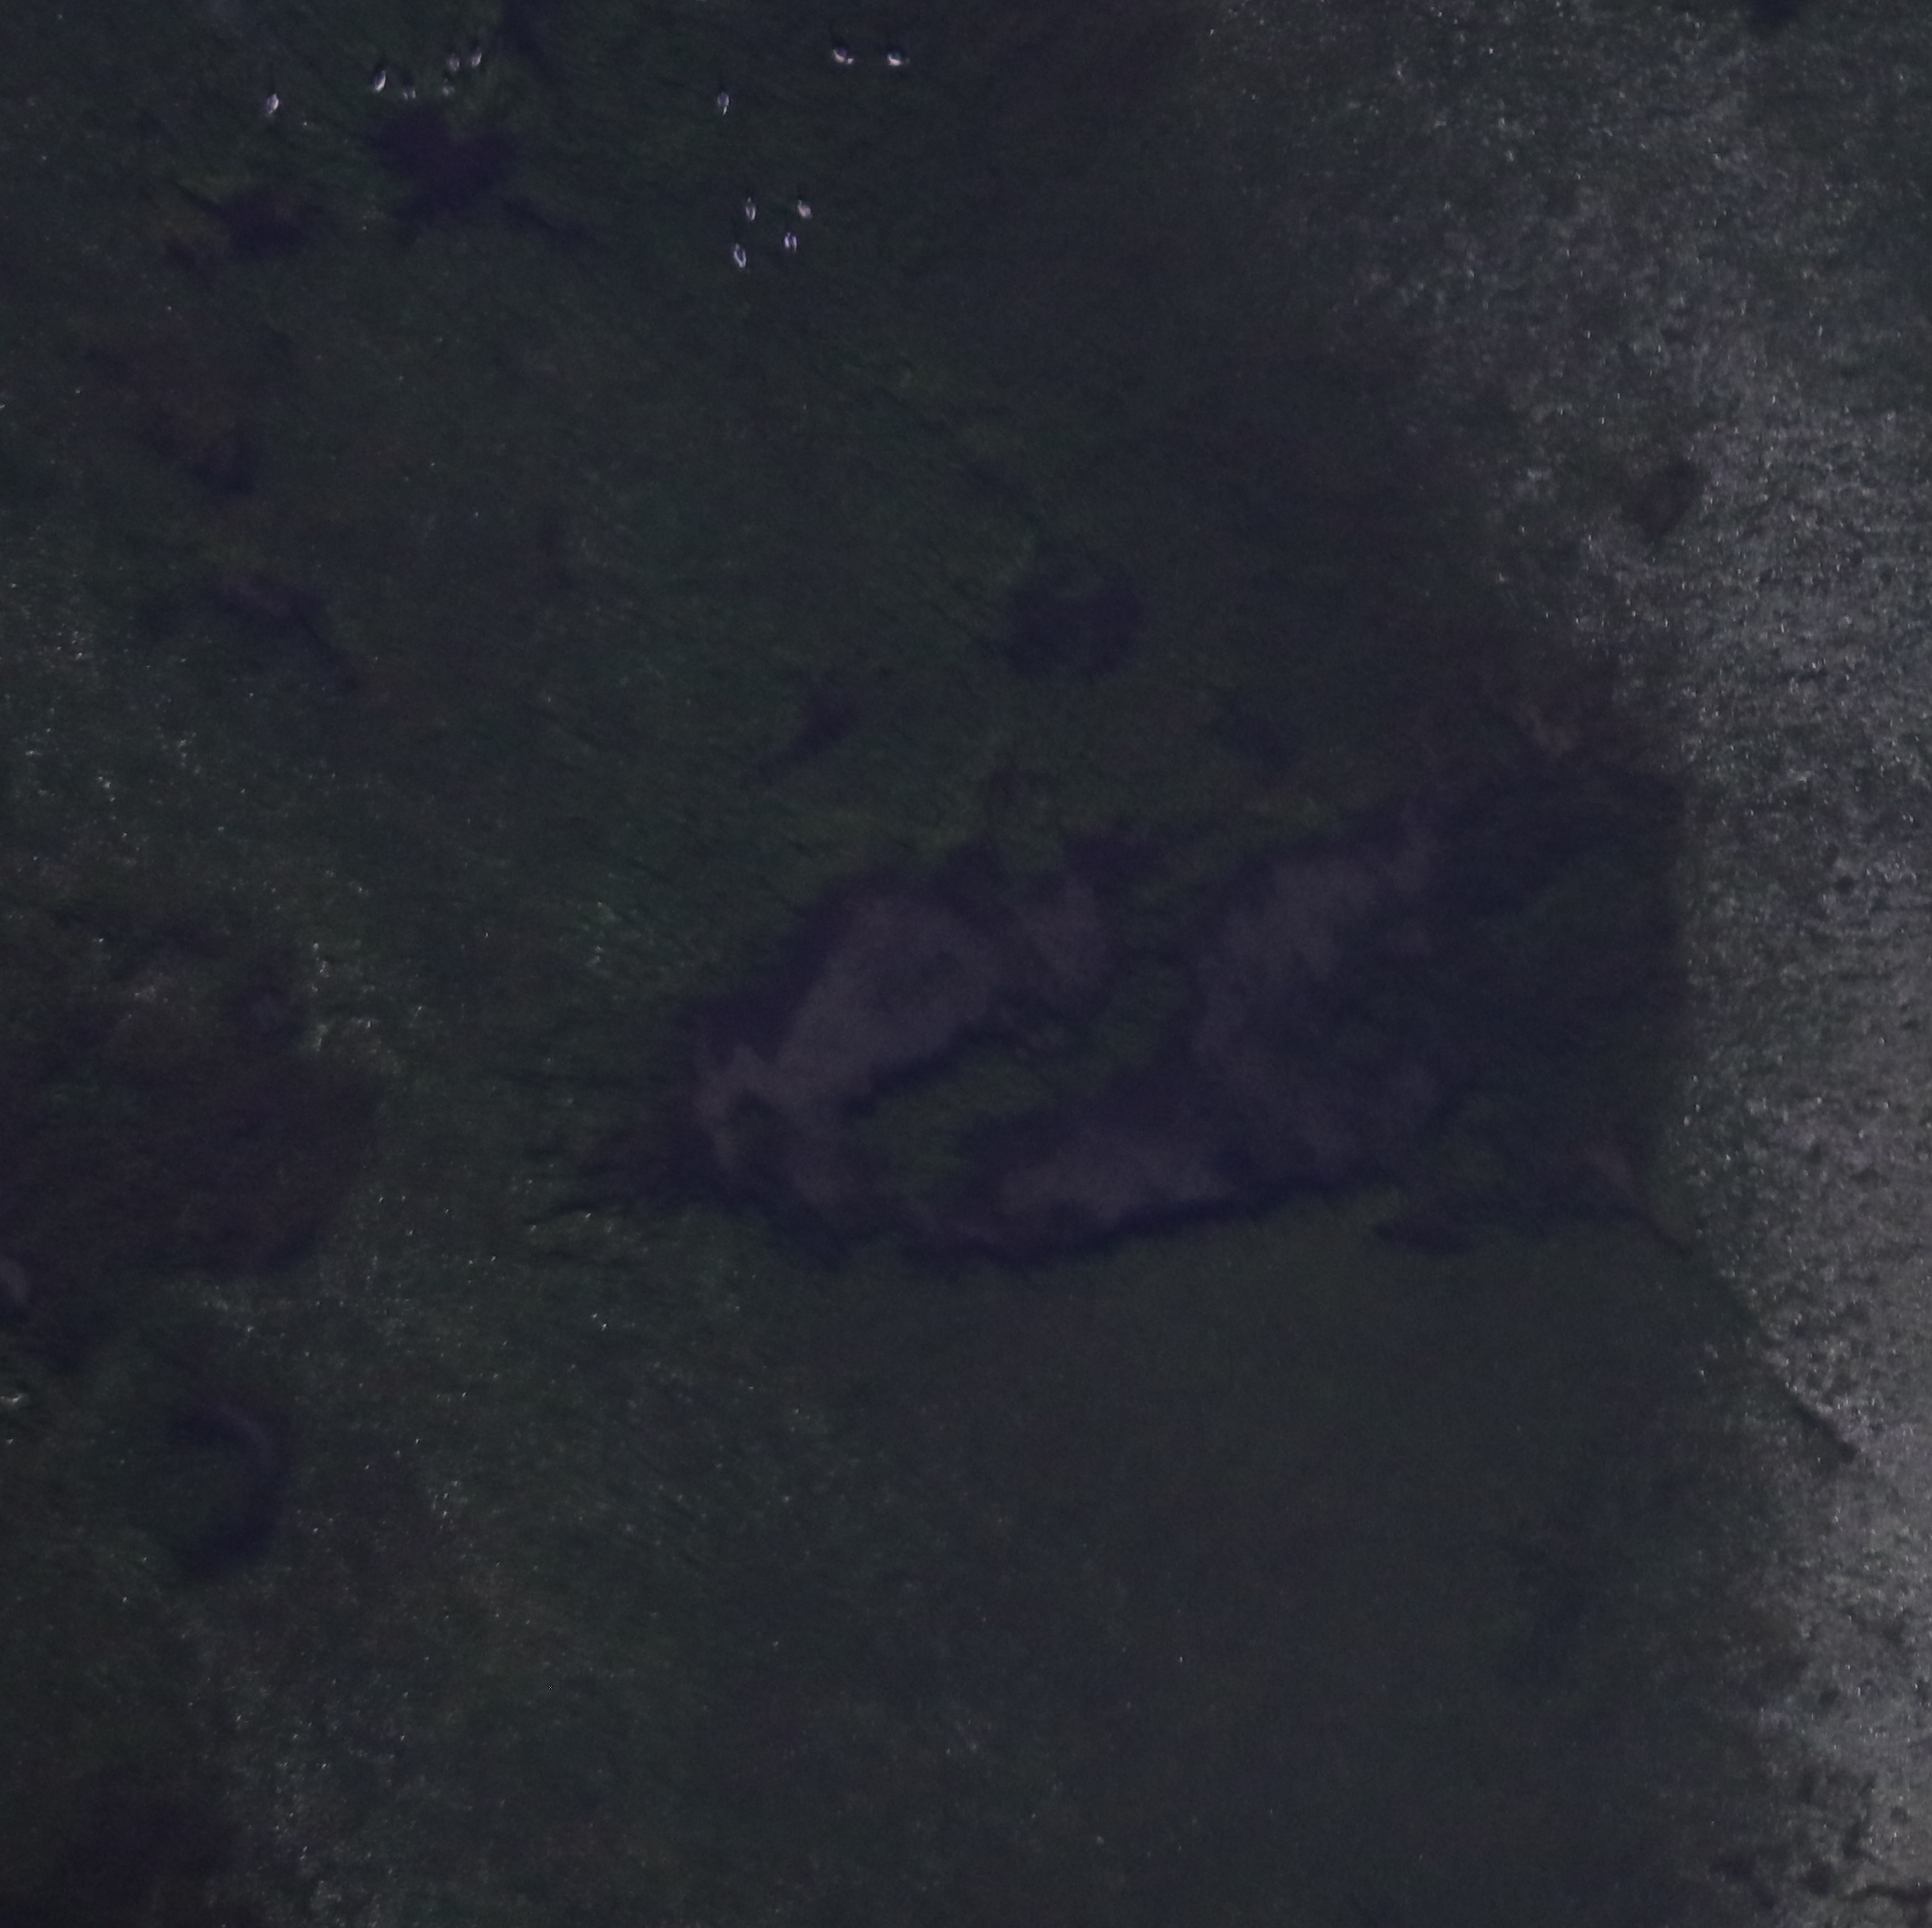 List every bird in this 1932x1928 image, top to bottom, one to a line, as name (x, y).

brant (450, 51)
brant (846, 53)
brant (902, 53)
brant (477, 57)
brant (384, 76)
brant (449, 82)
brant (416, 97)
brant (722, 103)
brant (278, 110)
brant (752, 202)
brant (809, 207)
brant (791, 246)
brant (739, 264)